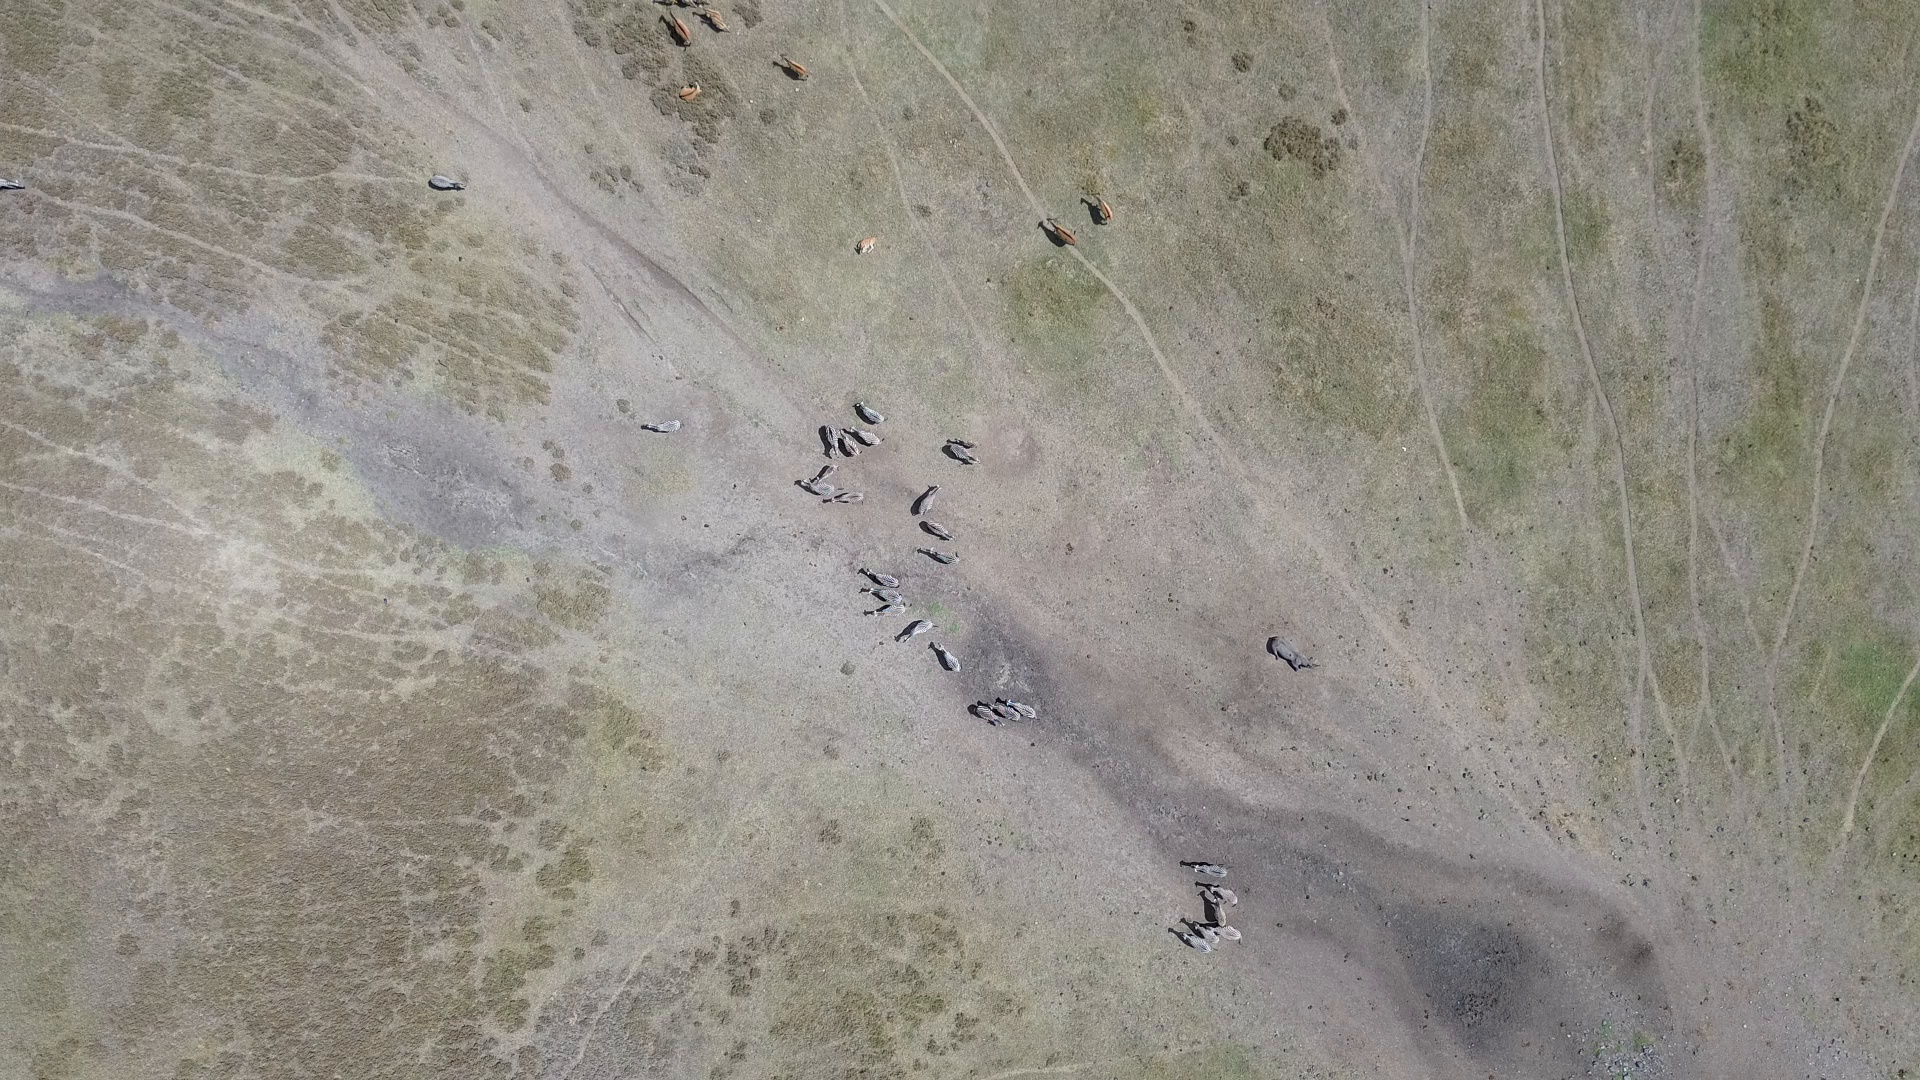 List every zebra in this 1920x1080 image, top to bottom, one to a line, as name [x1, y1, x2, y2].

zebra [432, 175, 464, 190]
zebra [1, 177, 23, 190]
zebra [855, 403, 885, 424]
zebra [645, 420, 682, 432]
zebra [824, 423, 840, 451]
zebra [852, 425, 880, 446]
zebra [842, 426, 863, 452]
zebra [948, 432, 978, 449]
zebra [947, 443, 975, 463]
zebra [809, 466, 834, 492]
zebra [799, 478, 826, 495]
zebra [916, 487, 944, 516]
zebra [827, 489, 863, 504]
zebra [926, 521, 955, 540]
zebra [931, 547, 959, 563]
zebra [867, 570, 897, 586]
zebra [867, 587, 903, 602]
zebra [873, 604, 906, 617]
zebra [900, 622, 928, 644]
zebra [933, 644, 961, 672]
zebra [1005, 698, 1036, 720]
zebra [987, 701, 1021, 721]
zebra [971, 704, 1003, 725]
zebra [1191, 864, 1226, 877]
zebra [1205, 885, 1231, 911]
zebra [1207, 923, 1240, 940]
zebra [1172, 929, 1212, 953]